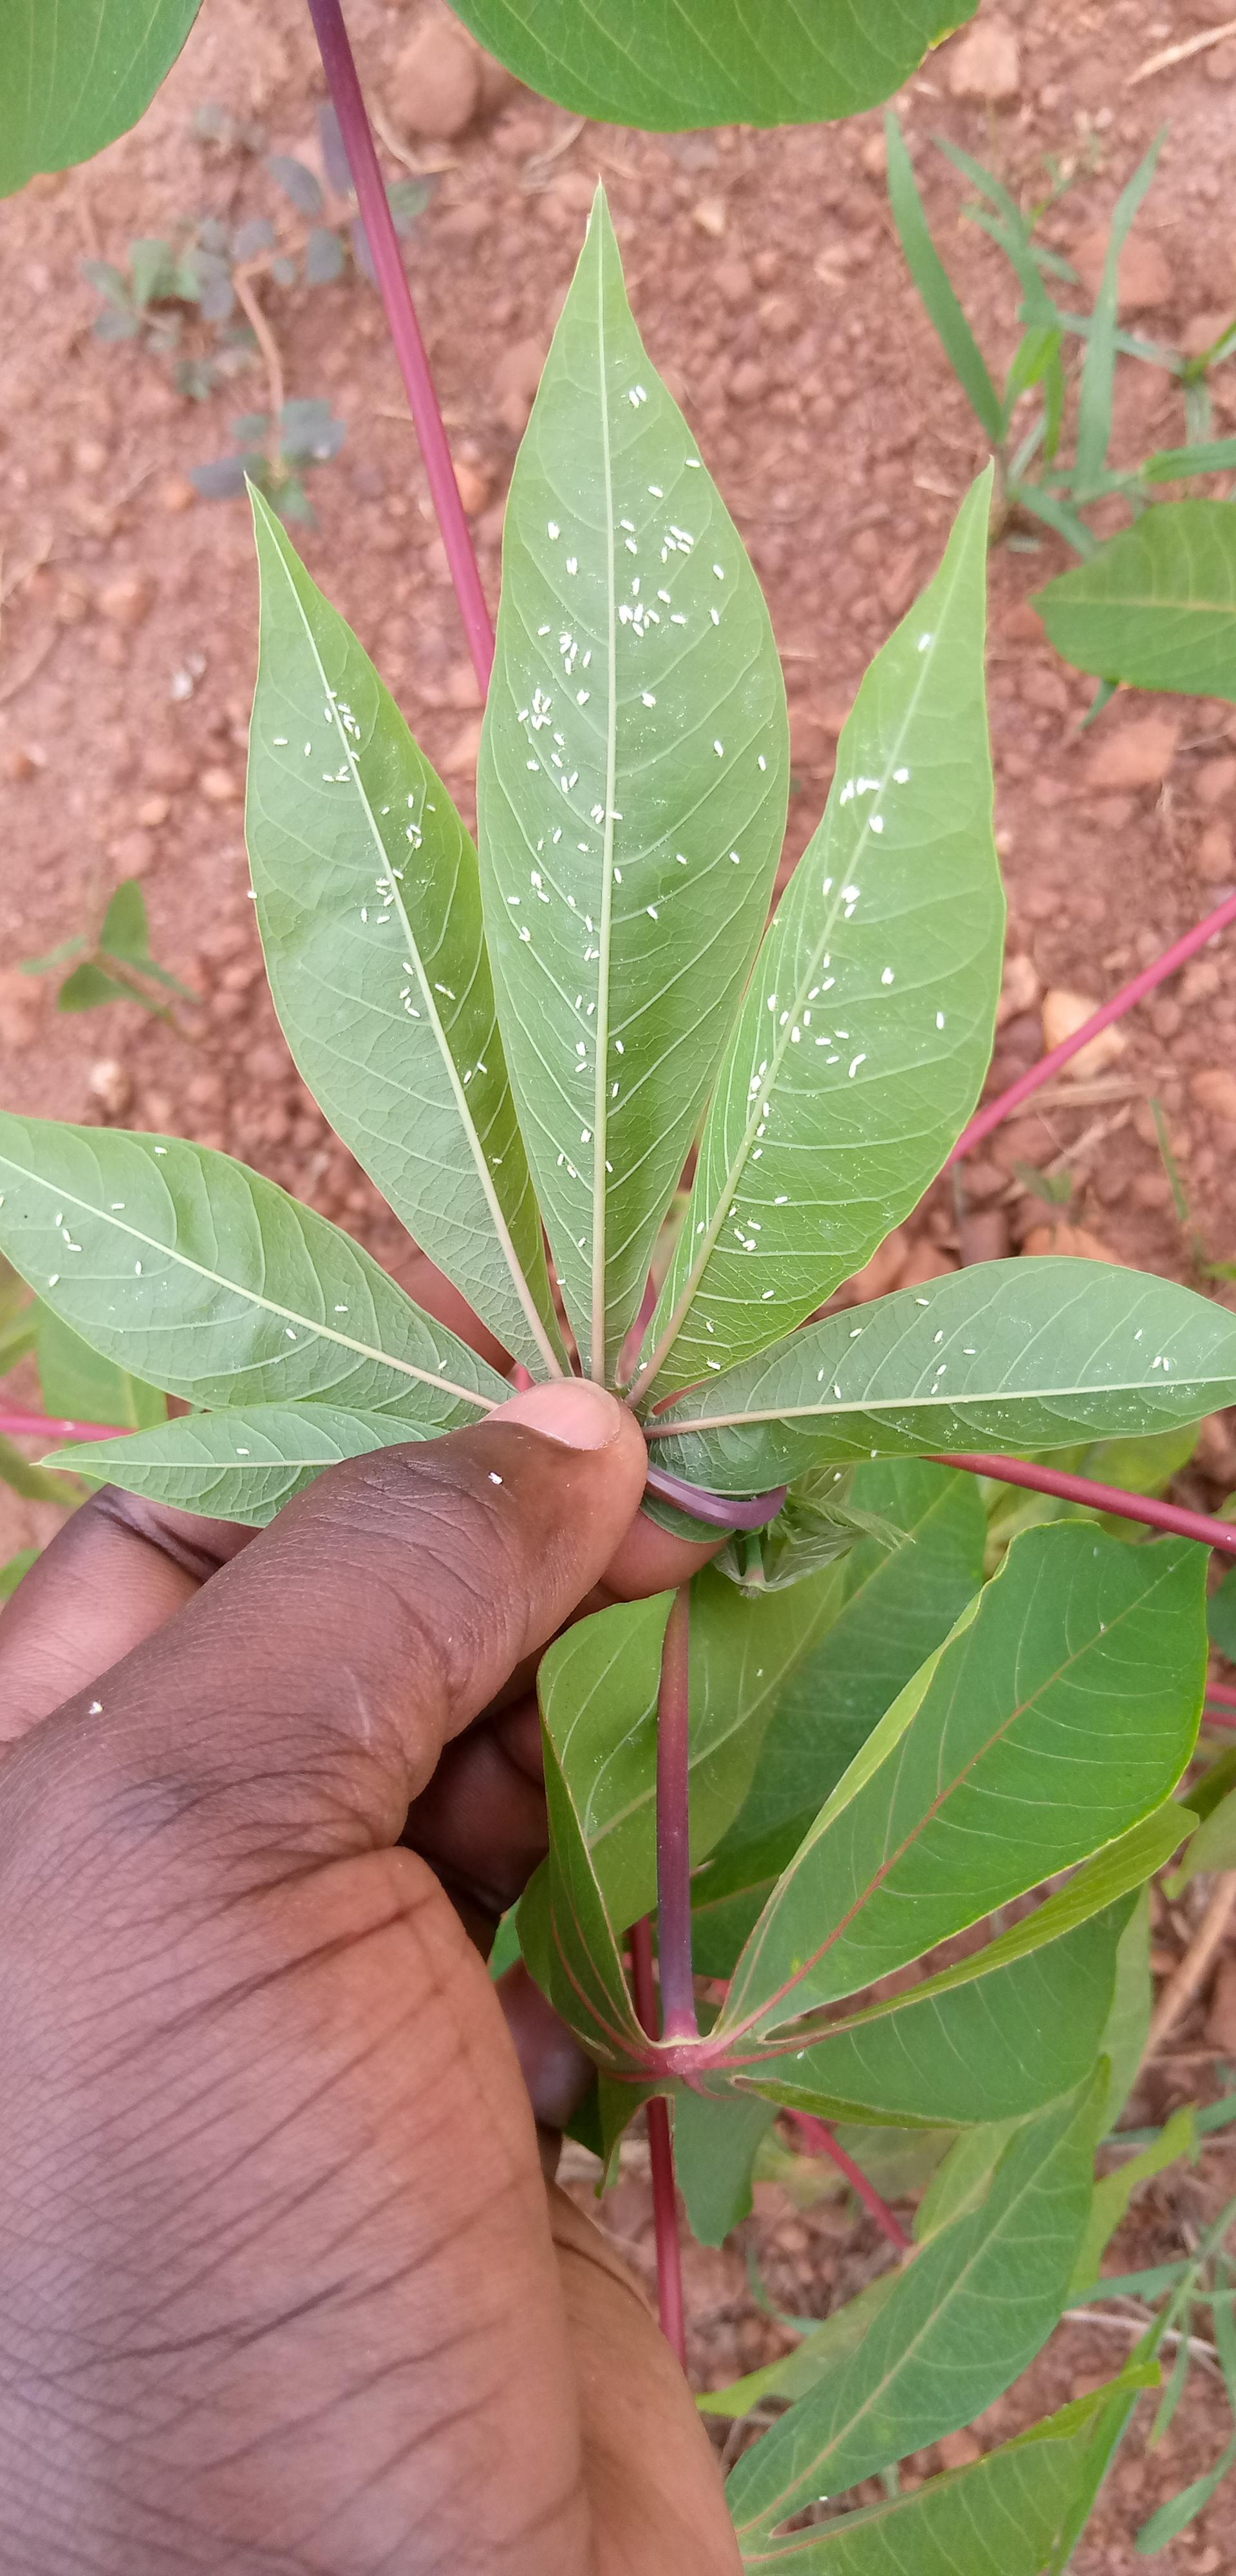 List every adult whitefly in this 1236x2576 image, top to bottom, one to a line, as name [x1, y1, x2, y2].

whitefly [635, 384, 649, 404]
whitefly [627, 390, 641, 408]
whitefly [684, 457, 702, 469]
whitefly [644, 484, 665, 500]
whitefly [619, 518, 637, 534]
whitefly [548, 520, 554, 543]
whitefly [554, 525, 560, 541]
whitefly [669, 525, 682, 542]
whitefly [682, 532, 695, 546]
whitefly [662, 535, 677, 551]
whitefly [623, 536, 639, 556]
whitefly [676, 541, 691, 556]
whitefly [659, 546, 669, 565]
whitefly [571, 556, 579, 576]
whitefly [565, 558, 571, 576]
whitefly [711, 562, 726, 582]
whitefly [629, 576, 642, 597]
whitefly [656, 588, 674, 607]
whitefly [633, 601, 644, 623]
whitefly [623, 604, 633, 623]
whitefly [618, 606, 627, 627]
whitefly [709, 607, 721, 627]
whitefly [646, 608, 662, 625]
whitefly [668, 613, 688, 626]
whitefly [642, 614, 650, 630]
whitefly [632, 622, 645, 639]
whitefly [536, 624, 553, 638]
whitefly [557, 633, 575, 643]
whitefly [916, 633, 931, 654]
whitefly [559, 641, 572, 655]
whitefly [569, 642, 579, 661]
whitefly [582, 649, 592, 670]
whitefly [563, 657, 573, 677]
whitefly [533, 687, 542, 700]
whitefly [325, 690, 342, 701]
whitefly [642, 692, 657, 706]
whitefly [541, 696, 552, 714]
whitefly [641, 699, 653, 709]
whitefly [532, 700, 541, 715]
whitefly [336, 703, 355, 714]
whitefly [323, 706, 333, 724]
whitefly [516, 708, 530, 724]
whitefly [342, 713, 356, 723]
whitefly [530, 714, 536, 728]
whitefly [539, 714, 553, 727]
whitefly [535, 718, 542, 730]
whitefly [342, 720, 353, 734]
whitefly [353, 724, 362, 742]
whitefly [552, 732, 566, 748]
whitefly [271, 737, 290, 748]
whitefly [713, 739, 725, 759]
whitefly [303, 741, 314, 758]
whitefly [349, 750, 362, 763]
whitefly [550, 752, 565, 769]
whitefly [756, 753, 768, 774]
whitefly [525, 761, 541, 772]
whitefly [338, 764, 350, 775]
whitefly [892, 768, 909, 781]
whitefly [568, 769, 580, 789]
whitefly [320, 773, 334, 783]
whitefly [560, 774, 568, 795]
whitefly [897, 774, 909, 786]
whitefly [333, 775, 353, 783]
whitefly [856, 776, 865, 797]
whitefly [865, 779, 881, 792]
whitefly [847, 779, 854, 801]
whitefly [838, 788, 848, 807]
whitefly [406, 792, 417, 811]
whitefly [424, 802, 437, 815]
whitefly [590, 803, 603, 819]
whitefly [380, 805, 392, 817]
whitefly [594, 808, 606, 826]
whitefly [609, 811, 626, 822]
whitefly [875, 812, 885, 837]
whitefly [868, 817, 874, 835]
whitefly [409, 823, 422, 835]
whitefly [550, 826, 563, 846]
whitefly [405, 828, 414, 844]
whitefly [414, 836, 425, 852]
whitefly [534, 837, 543, 853]
whitefly [574, 842, 590, 855]
whitefly [728, 851, 741, 867]
whitefly [673, 853, 688, 867]
whitefly [612, 866, 624, 886]
whitefly [391, 868, 406, 882]
whitefly [529, 869, 536, 887]
whitefly [536, 872, 543, 890]
whitefly [821, 876, 833, 898]
whitefly [373, 878, 391, 887]
whitefly [840, 884, 856, 899]
whitefly [376, 887, 389, 897]
whitefly [245, 889, 261, 902]
whitefly [536, 890, 552, 905]
whitefly [845, 891, 861, 904]
whitefly [382, 893, 396, 909]
whitefly [566, 893, 578, 909]
whitefly [505, 895, 522, 907]
whitefly [844, 902, 858, 920]
whitefly [645, 904, 660, 922]
whitefly [359, 906, 370, 924]
whitefly [585, 914, 595, 934]
whitefly [374, 914, 393, 926]
whitefly [772, 916, 781, 928]
whitefly [520, 925, 532, 938]
whitefly [517, 933, 531, 943]
whitefly [583, 946, 593, 963]
whitefly [590, 948, 601, 961]
whitefly [821, 952, 834, 971]
whitefly [401, 961, 415, 976]
whitefly [880, 967, 890, 986]
whitefly [886, 972, 894, 986]
whitefly [820, 976, 837, 992]
whitefly [433, 983, 446, 994]
whitefly [398, 986, 413, 999]
whitefly [807, 987, 821, 1001]
whitefly [445, 990, 457, 1003]
whitefly [770, 992, 778, 1007]
whitefly [573, 994, 585, 1010]
whitefly [404, 996, 413, 1010]
whitefly [767, 996, 775, 1013]
whitefly [585, 1001, 597, 1017]
whitefly [406, 1007, 421, 1018]
whitefly [802, 1009, 813, 1028]
whitefly [778, 1009, 791, 1028]
whitefly [935, 1009, 946, 1032]
whitefly [789, 1022, 801, 1045]
whitefly [832, 1028, 852, 1041]
whitefly [813, 1036, 832, 1048]
whitefly [614, 1038, 626, 1057]
whitefly [579, 1041, 588, 1057]
whitefly [574, 1043, 581, 1057]
whitefly [850, 1052, 868, 1064]
whitefly [823, 1054, 841, 1066]
whitefly [758, 1058, 768, 1078]
whitefly [475, 1061, 491, 1077]
whitefly [574, 1061, 588, 1074]
whitefly [847, 1065, 857, 1081]
whitefly [462, 1070, 474, 1085]
whitefly [750, 1074, 760, 1087]
whitefly [751, 1079, 763, 1093]
whitefly [609, 1080, 622, 1099]
whitefly [745, 1092, 758, 1103]
whitefly [762, 1100, 771, 1121]
whitefly [756, 1122, 766, 1138]
whitefly [579, 1128, 589, 1144]
whitefly [585, 1132, 592, 1144]
whitefly [153, 1145, 169, 1157]
whitefly [749, 1146, 764, 1162]
whitefly [556, 1151, 566, 1168]
whitefly [489, 1155, 505, 1166]
whitefly [604, 1159, 615, 1175]
whitefly [566, 1164, 578, 1179]
whitefly [772, 1194, 790, 1205]
whitefly [109, 1201, 129, 1213]
whitefly [727, 1204, 739, 1219]
whitefly [54, 1211, 65, 1229]
whitefly [693, 1219, 706, 1236]
whitefly [745, 1219, 764, 1233]
whitefly [733, 1227, 747, 1242]
whitefly [61, 1228, 73, 1244]
whitefly [576, 1235, 589, 1248]
whitefly [742, 1238, 756, 1248]
whitefly [745, 1242, 758, 1253]
whitefly [66, 1243, 84, 1253]
whitefly [133, 1259, 143, 1278]
whitefly [46, 1271, 60, 1288]
whitefly [554, 1278, 568, 1287]
whitefly [760, 1287, 777, 1302]
whitefly [913, 1296, 931, 1308]
whitefly [332, 1303, 351, 1315]
whitefly [704, 1320, 716, 1336]
whitefly [847, 1326, 865, 1340]
whitefly [931, 1326, 945, 1345]
whitefly [1131, 1326, 1144, 1343]
whitefly [284, 1327, 299, 1342]
whitefly [960, 1347, 978, 1356]
whitefly [1150, 1355, 1163, 1372]
whitefly [1162, 1356, 1172, 1374]
whitefly [705, 1358, 722, 1372]
whitefly [436, 1358, 449, 1372]
whitefly [637, 1359, 648, 1372]
whitefly [934, 1363, 948, 1378]
whitefly [815, 1367, 824, 1384]
whitefly [929, 1381, 940, 1397]
whitefly [832, 1382, 843, 1401]
whitefly [234, 1446, 253, 1458]
whitefly [868, 1446, 880, 1457]
whitefly [485, 1471, 505, 1488]
whitefly [830, 1471, 843, 1483]
whitefly [795, 2050, 806, 2061]
whitefly [816, 2494, 829, 2503]